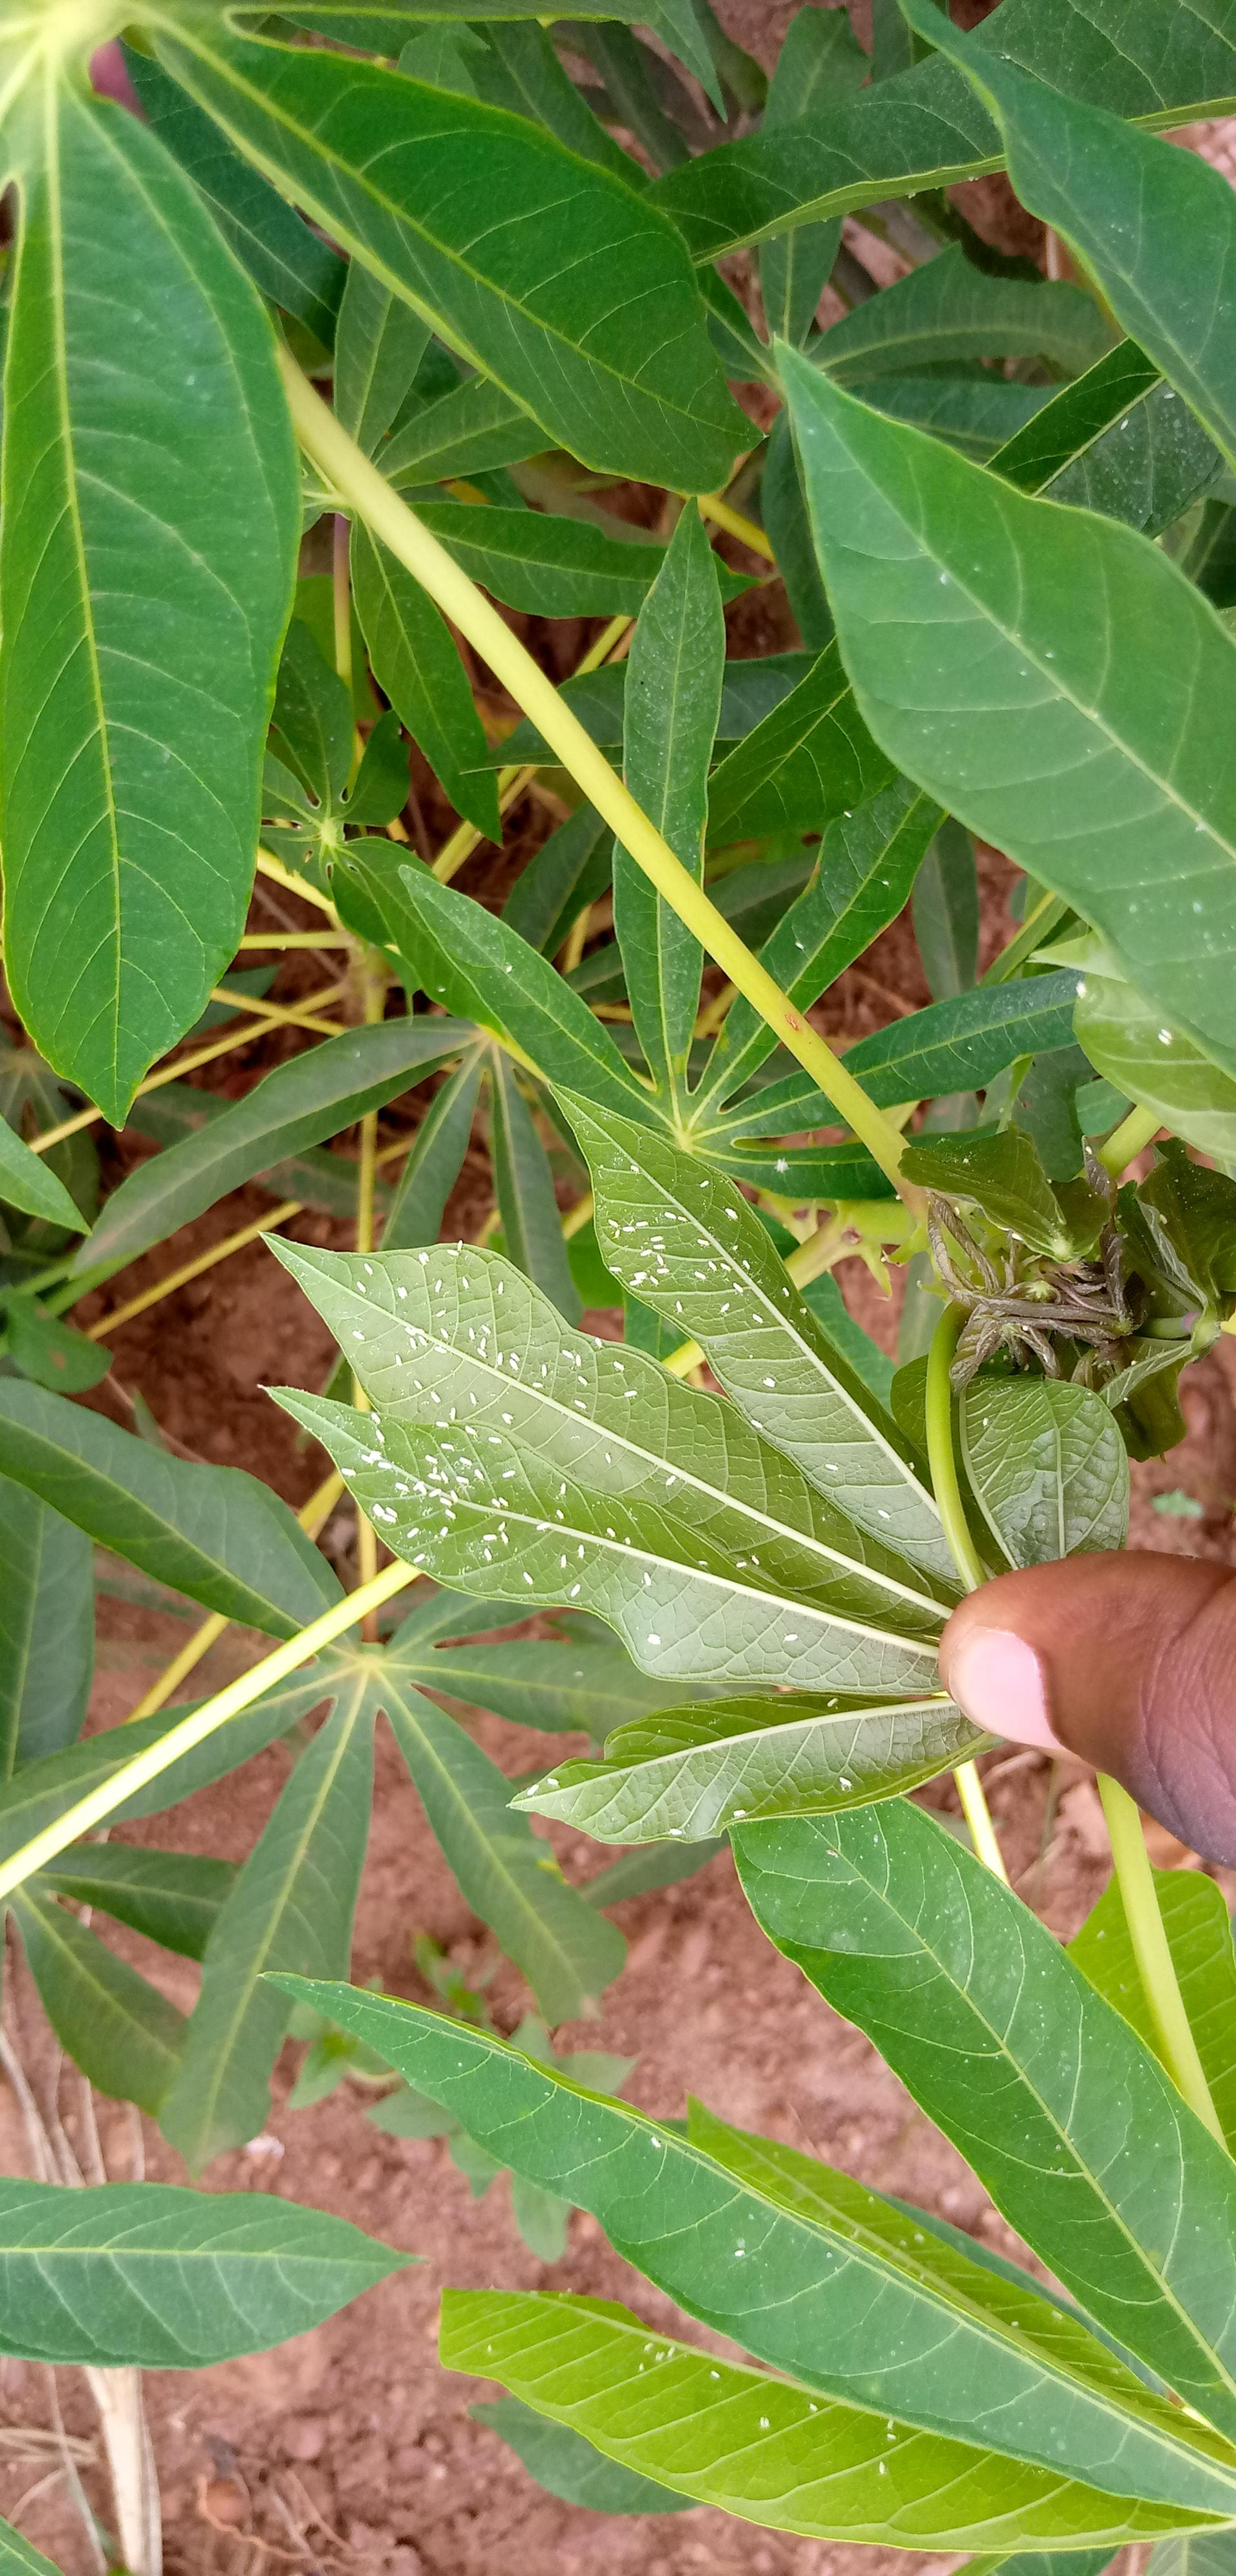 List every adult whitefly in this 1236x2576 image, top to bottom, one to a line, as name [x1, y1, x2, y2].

whitefly [1160, 390, 1177, 401]
whitefly [1119, 415, 1133, 432]
whitefly [841, 808, 856, 820]
whitefly [880, 878, 892, 888]
whitefly [792, 939, 810, 955]
whitefly [503, 962, 516, 976]
whitefly [1074, 978, 1092, 1006]
whitefly [436, 985, 447, 996]
whitefly [1159, 1027, 1174, 1041]
whitefly [1157, 1033, 1173, 1048]
whitefly [965, 1045, 974, 1052]
whitefly [1083, 1144, 1094, 1156]
whitefly [960, 1153, 970, 1168]
whitefly [775, 1155, 787, 1177]
whitefly [628, 1163, 641, 1175]
whitefly [697, 1178, 711, 1190]
whitefly [953, 1203, 962, 1218]
whitefly [723, 1206, 737, 1216]
whitefly [662, 1209, 678, 1221]
whitefly [727, 1211, 739, 1220]
whitefly [1159, 1212, 1170, 1226]
whitefly [677, 1215, 689, 1224]
whitefly [606, 1217, 619, 1229]
whitefly [633, 1220, 651, 1228]
whitefly [621, 1225, 635, 1233]
whitefly [613, 1228, 622, 1240]
whitefly [1011, 1231, 1025, 1242]
whitefly [648, 1234, 664, 1244]
whitefly [695, 1236, 711, 1249]
whitefly [456, 1237, 464, 1253]
whitefly [652, 1242, 666, 1252]
whitefly [731, 1243, 742, 1253]
whitefly [445, 1248, 460, 1257]
whitefly [640, 1248, 653, 1258]
whitefly [422, 1251, 429, 1264]
whitefly [418, 1252, 427, 1267]
whitefly [655, 1252, 666, 1265]
whitefly [740, 1258, 752, 1272]
whitefly [706, 1259, 717, 1273]
whitefly [718, 1261, 733, 1273]
whitefly [362, 1262, 374, 1277]
whitefly [605, 1264, 624, 1274]
whitefly [655, 1266, 670, 1274]
whitefly [691, 1270, 707, 1281]
whitefly [631, 1271, 648, 1276]
whitefly [460, 1274, 473, 1291]
whitefly [648, 1274, 660, 1287]
whitefly [634, 1275, 648, 1280]
whitefly [432, 1276, 445, 1295]
whitefly [495, 1278, 505, 1296]
whitefly [628, 1279, 644, 1287]
whitefly [355, 1280, 368, 1295]
whitefly [730, 1280, 745, 1295]
whitefly [780, 1285, 792, 1300]
whitefly [397, 1285, 405, 1301]
whitefly [401, 1285, 408, 1299]
whitefly [673, 1297, 684, 1314]
whitefly [716, 1302, 732, 1314]
whitefly [798, 1305, 809, 1317]
whitefly [433, 1307, 447, 1318]
whitefly [750, 1311, 765, 1326]
whitefly [480, 1323, 492, 1336]
whitefly [402, 1325, 415, 1338]
whitefly [467, 1325, 477, 1341]
whitefly [438, 1326, 451, 1340]
whitefly [411, 1327, 426, 1335]
whitefly [350, 1328, 367, 1342]
whitefly [417, 1334, 429, 1348]
whitefly [594, 1335, 604, 1350]
whitefly [477, 1336, 487, 1350]
whitefly [407, 1336, 418, 1351]
whitefly [431, 1345, 449, 1356]
whitefly [475, 1345, 488, 1361]
whitefly [559, 1348, 575, 1361]
whitefly [496, 1349, 505, 1368]
whitefly [509, 1350, 522, 1362]
whitefly [574, 1352, 582, 1369]
whitefly [393, 1353, 404, 1368]
whitefly [508, 1358, 520, 1372]
whitefly [611, 1359, 626, 1374]
whitefly [540, 1361, 548, 1379]
whitefly [576, 1373, 590, 1388]
whitefly [764, 1376, 776, 1385]
whitefly [411, 1378, 424, 1392]
whitefly [529, 1379, 545, 1390]
whitefly [761, 1379, 775, 1388]
whitefly [622, 1388, 640, 1399]
whitefly [428, 1390, 444, 1405]
whitefly [468, 1391, 478, 1406]
whitefly [572, 1397, 588, 1411]
whitefly [448, 1405, 457, 1423]
whitefly [370, 1410, 383, 1426]
whitefly [503, 1412, 515, 1422]
whitefly [501, 1413, 512, 1426]
whitefly [980, 1415, 991, 1429]
whitefly [748, 1417, 764, 1431]
whitefly [434, 1420, 451, 1430]
whitefly [463, 1422, 478, 1438]
whitefly [374, 1428, 387, 1444]
whitefly [486, 1435, 503, 1446]
whitefly [438, 1442, 455, 1452]
whitefly [368, 1449, 381, 1457]
whitefly [602, 1450, 615, 1466]
whitefly [359, 1453, 373, 1465]
whitefly [369, 1454, 381, 1462]
whitefly [422, 1454, 439, 1466]
whitefly [457, 1455, 474, 1468]
whitefly [821, 1460, 841, 1475]
whitefly [906, 1460, 918, 1472]
whitefly [377, 1461, 393, 1471]
whitefly [340, 1465, 357, 1478]
whitefly [431, 1466, 438, 1475]
whitefly [473, 1468, 487, 1483]
whitefly [500, 1468, 518, 1480]
whitefly [664, 1470, 677, 1488]
whitefly [440, 1471, 449, 1485]
whitefly [426, 1472, 442, 1482]
whitefly [454, 1474, 470, 1486]
whitefly [557, 1478, 567, 1498]
whitefly [412, 1479, 425, 1491]
whitefly [393, 1480, 410, 1493]
whitefly [418, 1484, 428, 1498]
whitefly [429, 1488, 443, 1499]
whitefly [449, 1488, 460, 1504]
whitefly [498, 1495, 510, 1510]
whitefly [491, 1497, 501, 1510]
whitefly [437, 1497, 454, 1507]
whitefly [374, 1503, 385, 1515]
whitefly [384, 1506, 399, 1519]
whitefly [371, 1507, 382, 1519]
whitefly [554, 1507, 566, 1520]
whitefly [442, 1508, 458, 1520]
whitefly [876, 1508, 893, 1522]
whitefly [382, 1515, 397, 1524]
whitefly [496, 1519, 507, 1533]
whitefly [534, 1520, 552, 1532]
whitefly [438, 1524, 449, 1538]
whitefly [604, 1526, 617, 1539]
whitefly [406, 1526, 422, 1540]
whitefly [500, 1530, 510, 1546]
whitefly [481, 1531, 498, 1542]
whitefly [623, 1534, 633, 1548]
whitefly [576, 1543, 586, 1560]
whitefly [482, 1546, 493, 1562]
whitefly [411, 1552, 426, 1564]
whitefly [558, 1553, 568, 1570]
whitefly [749, 1553, 762, 1567]
whitefly [697, 1558, 710, 1569]
whitefly [733, 1558, 749, 1569]
whitefly [642, 1569, 654, 1588]
whitefly [521, 1570, 535, 1587]
whitefly [568, 1580, 583, 1598]
whitefly [780, 1631, 803, 1645]
whitefly [646, 1633, 661, 1640]
whitefly [645, 1638, 661, 1645]
whitefly [825, 1694, 841, 1709]
whitefly [836, 1774, 856, 1790]
whitefly [545, 1776, 562, 1789]
whitefly [526, 1781, 541, 1797]
whitefly [731, 1808, 749, 1819]
whitefly [667, 1826, 685, 1838]
whitefly [648, 2135, 664, 2150]
whitefly [731, 2247, 748, 2259]
whitefly [707, 2367, 722, 2382]
whitefly [807, 2401, 821, 2413]
whitefly [758, 2414, 765, 2429]
whitefly [764, 2415, 771, 2430]
whitefly [885, 2432, 899, 2443]
whitefly [876, 2459, 889, 2477]